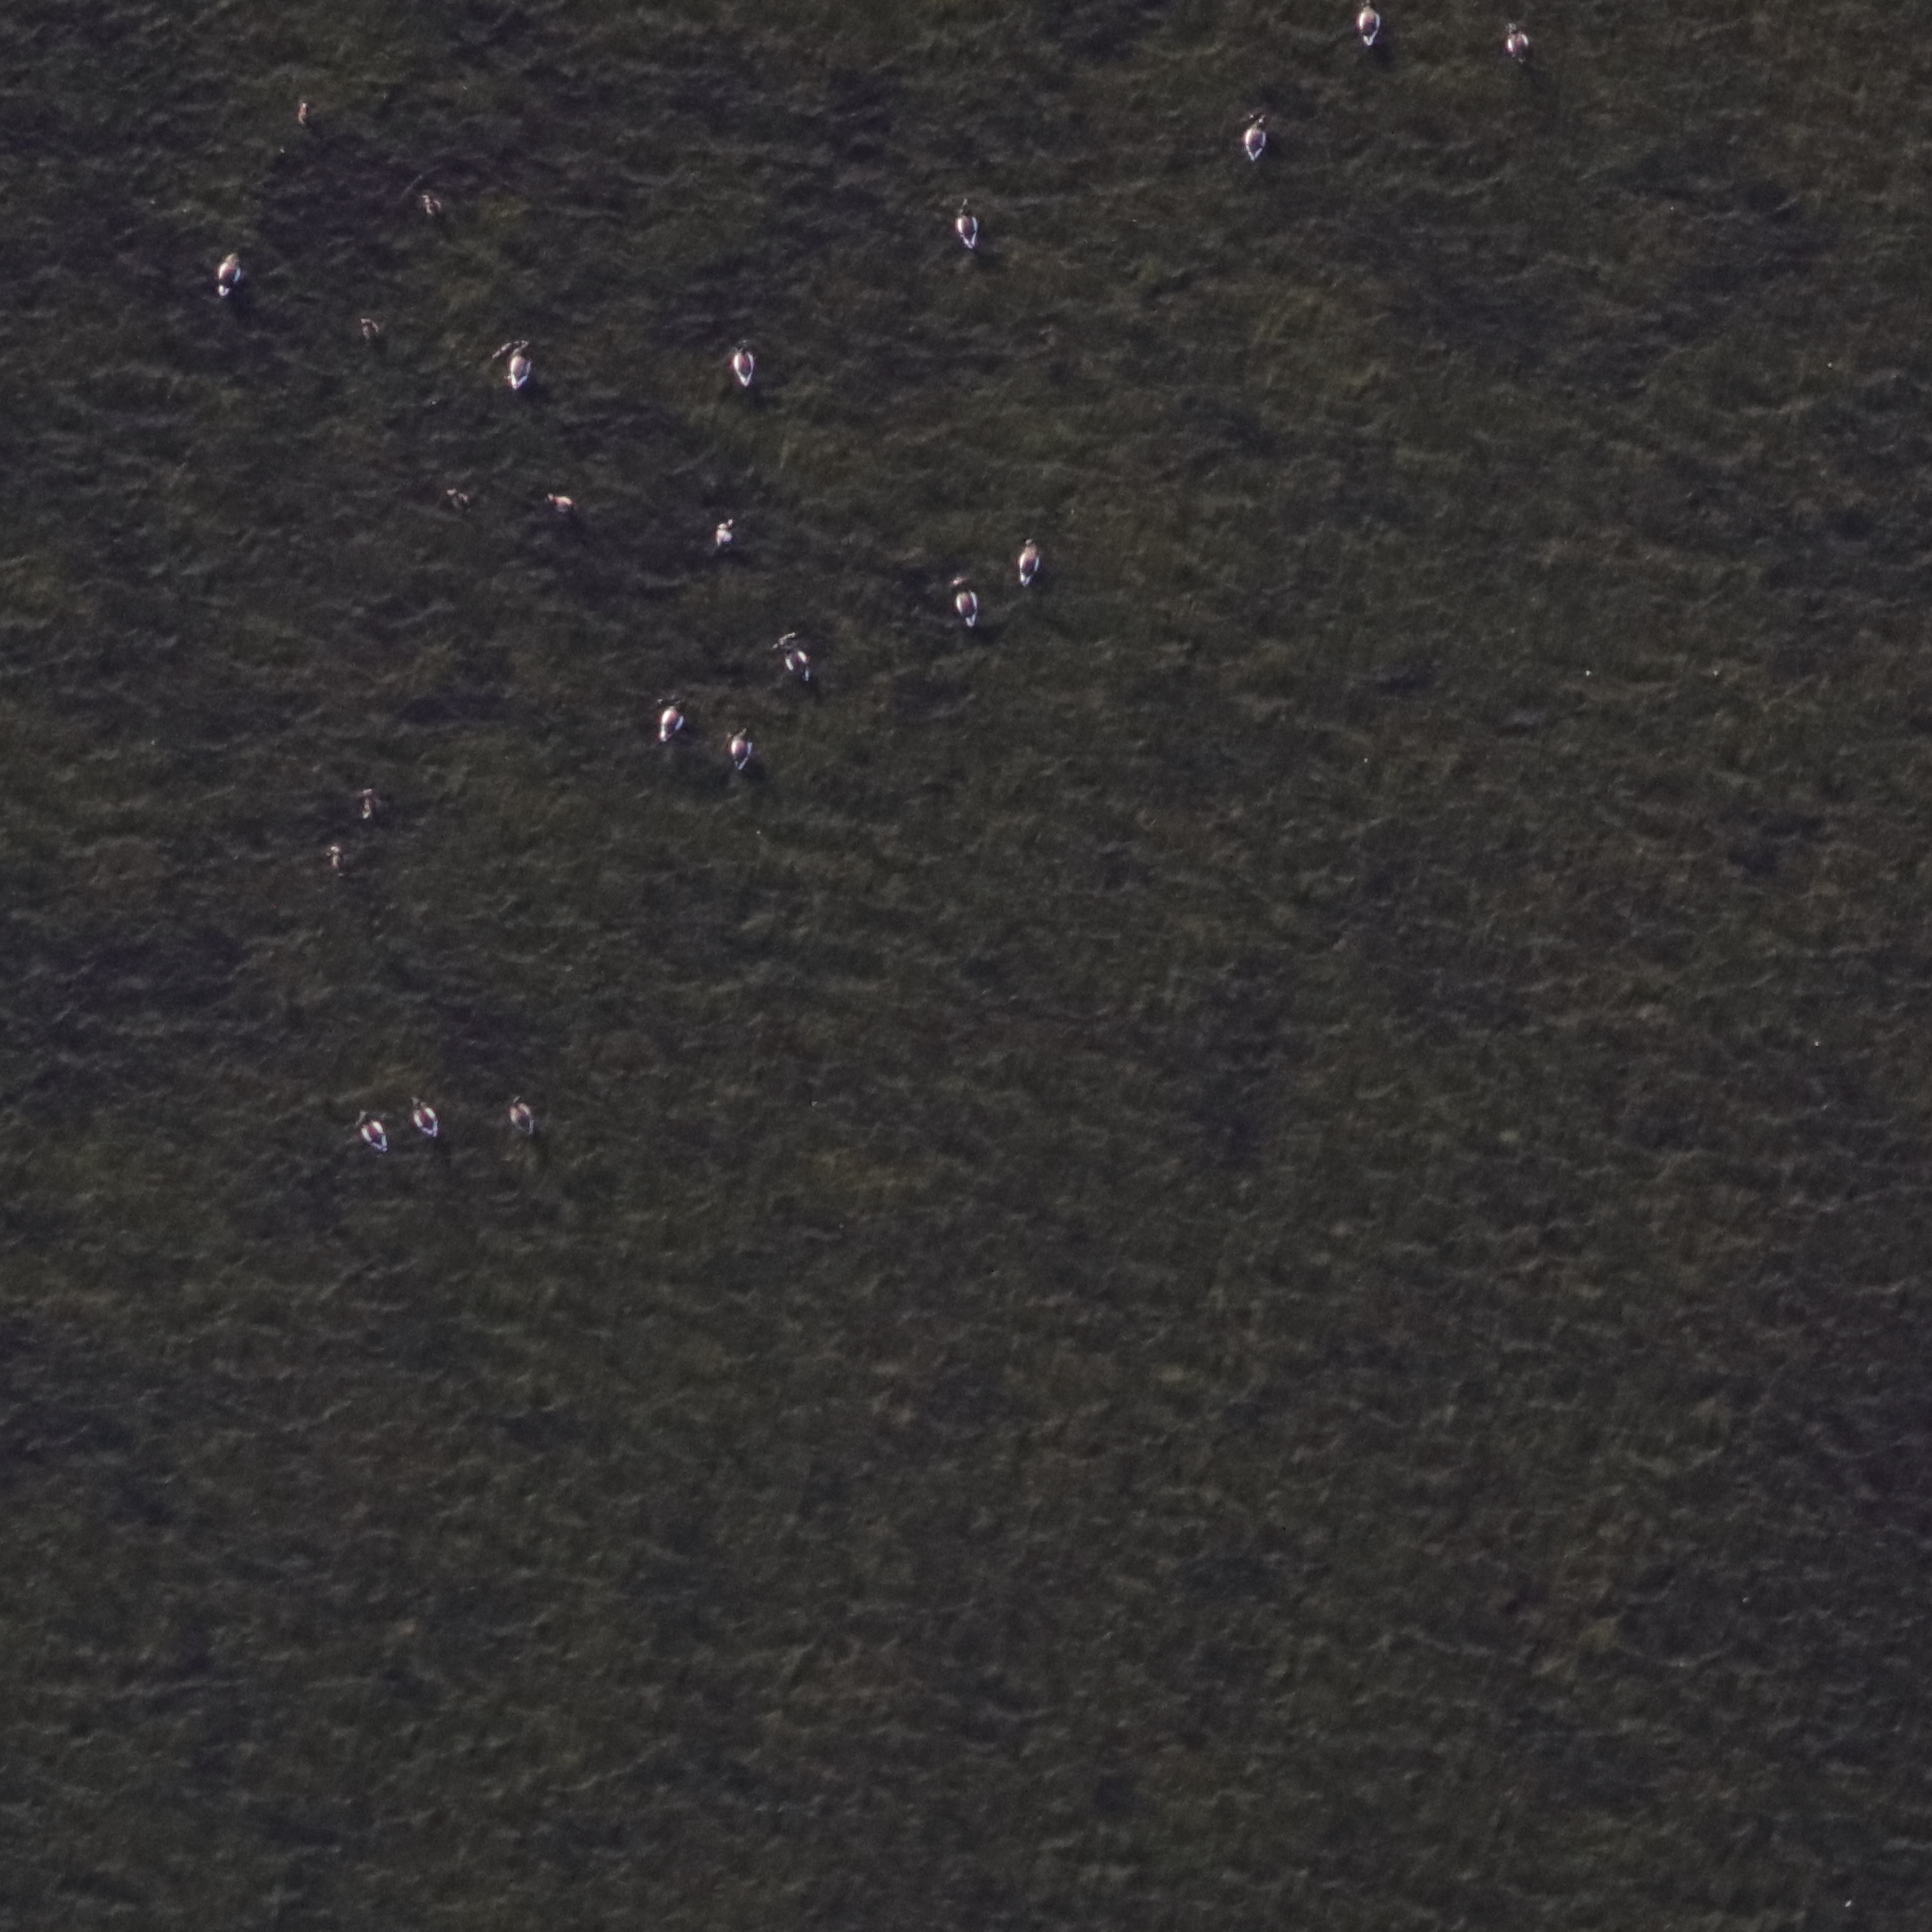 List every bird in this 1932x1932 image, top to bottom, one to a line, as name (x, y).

brant (1367, 25)
brant (1517, 42)
other bird (308, 117)
brant (1254, 138)
other bird (437, 209)
brant (967, 226)
brant (230, 274)
other bird (367, 324)
brant (743, 363)
brant (517, 365)
other bird (563, 501)
other bird (462, 502)
other bird (722, 534)
brant (1030, 560)
brant (966, 602)
brant (796, 659)
brant (672, 721)
brant (741, 749)
other bird (371, 798)
other bird (337, 854)
brant (520, 1116)
brant (426, 1118)
brant (370, 1134)